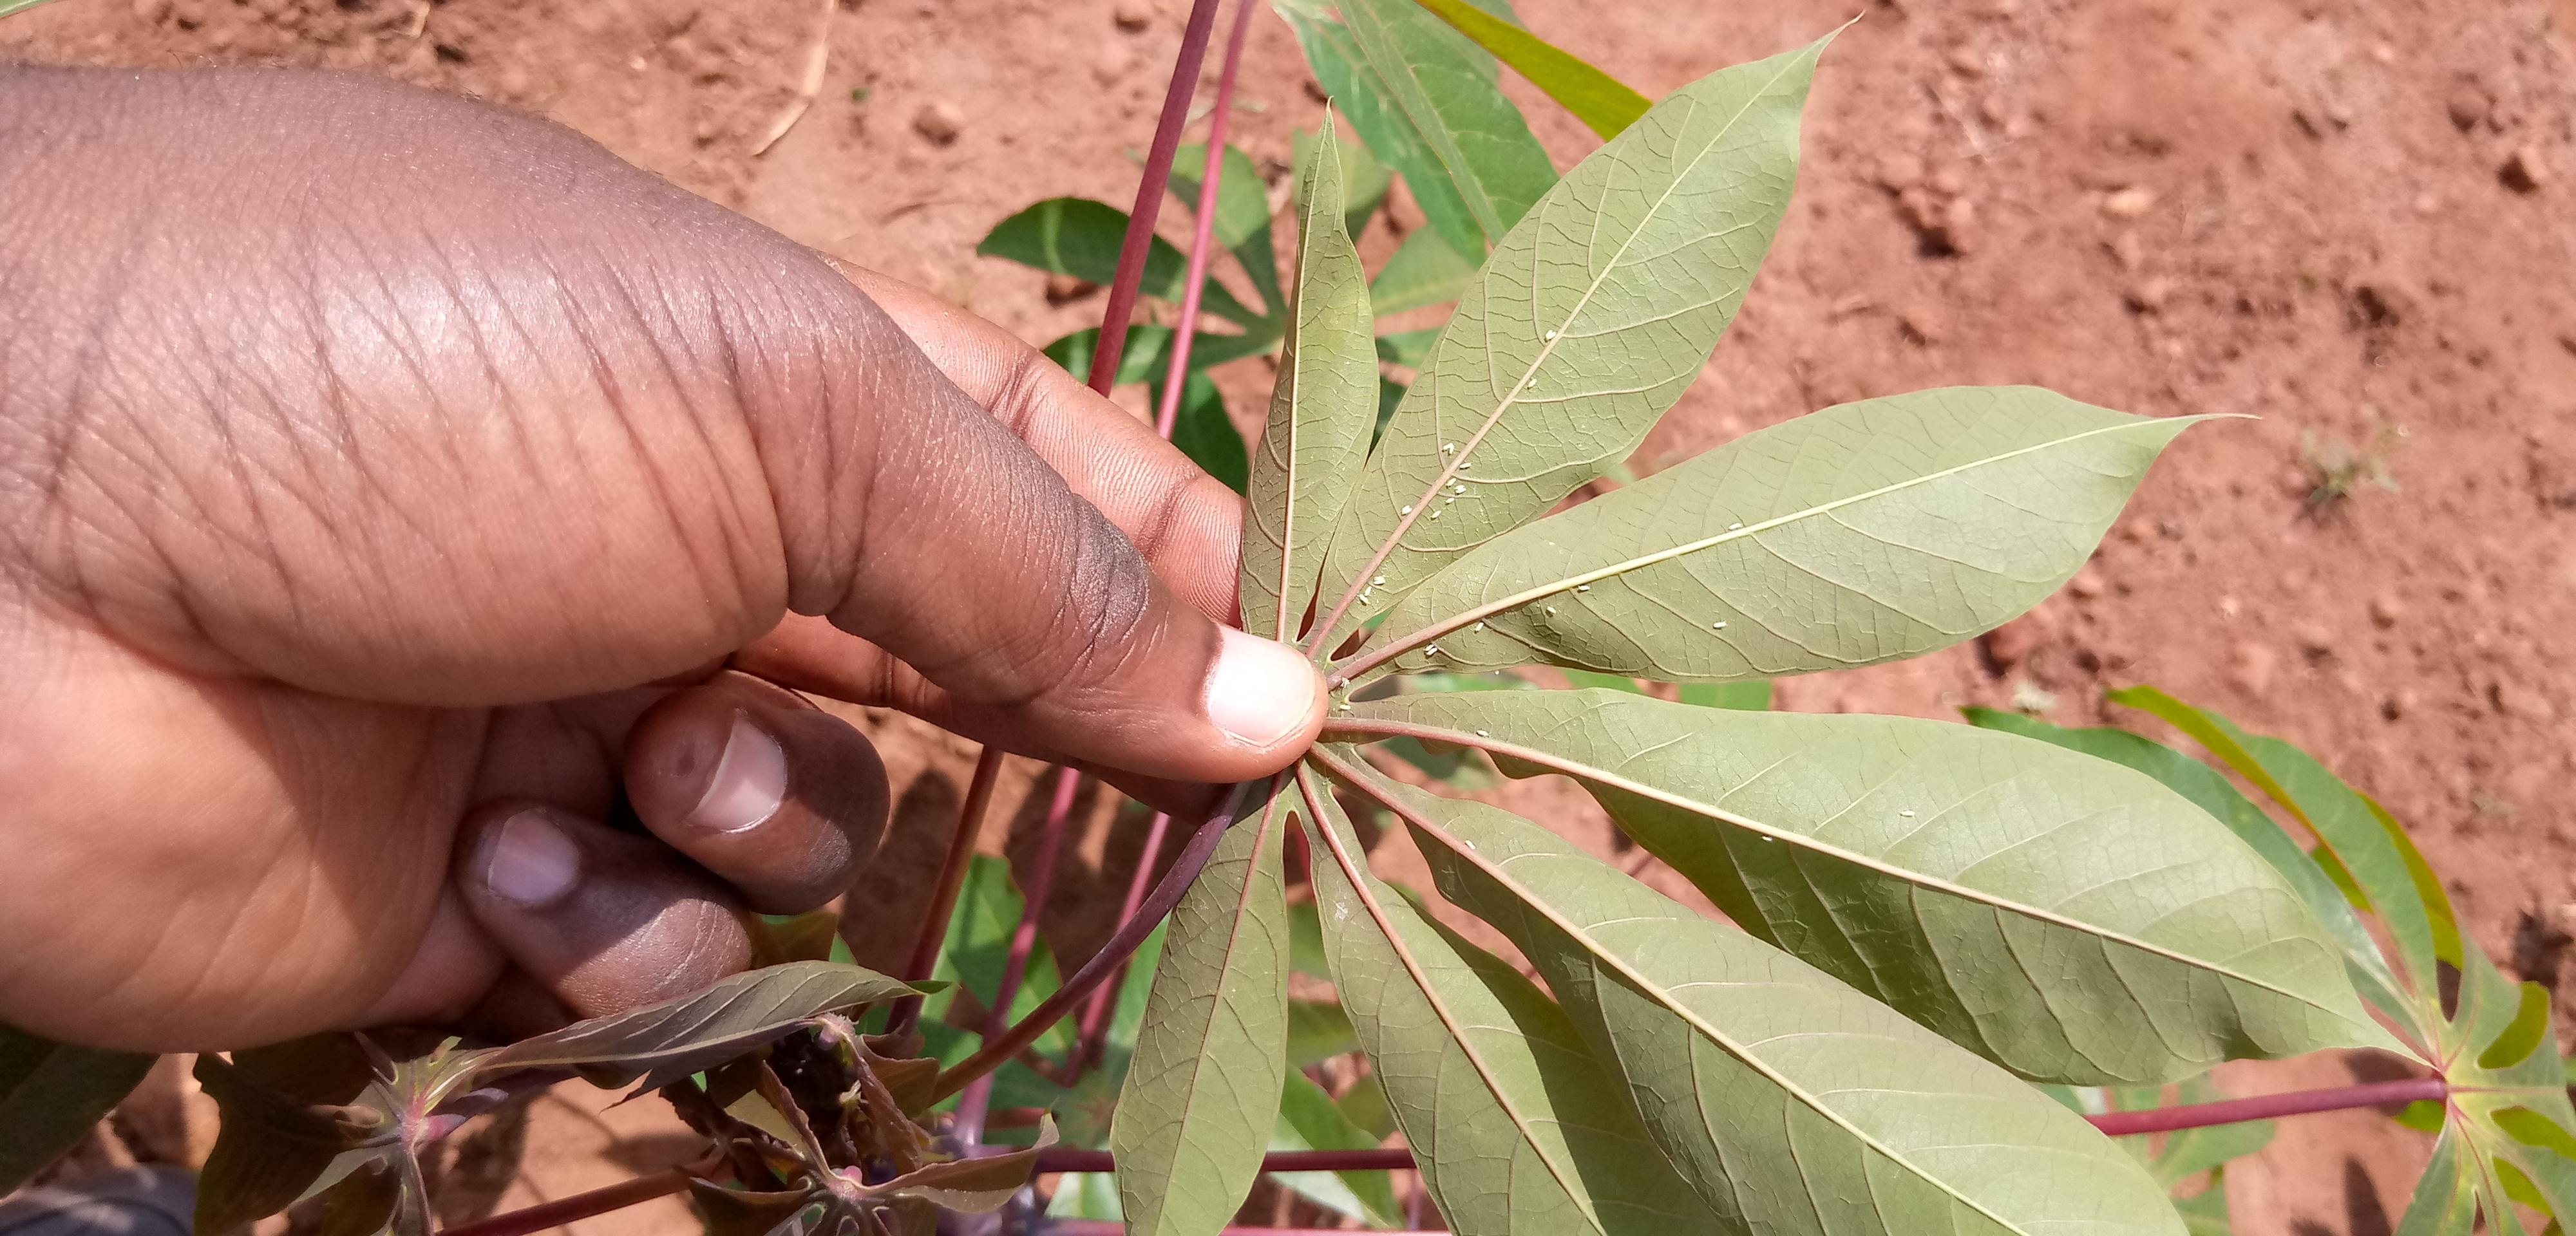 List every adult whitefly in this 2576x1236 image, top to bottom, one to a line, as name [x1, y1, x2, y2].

whitefly [1541, 326, 1558, 343]
whitefly [1524, 374, 1540, 395]
whitefly [1440, 438, 1458, 459]
whitefly [1442, 440, 1457, 455]
whitefly [1457, 460, 1477, 473]
whitefly [1443, 472, 1458, 487]
whitefly [1452, 482, 1471, 497]
whitefly [1455, 484, 1468, 498]
whitefly [1445, 494, 1456, 509]
whitefly [1396, 501, 1413, 520]
whitefly [1399, 501, 1412, 518]
whitefly [1426, 507, 1443, 522]
whitefly [1723, 514, 1744, 538]
whitefly [1370, 570, 1390, 588]
whitefly [1374, 574, 1387, 588]
whitefly [1364, 580, 1378, 598]
whitefly [1569, 582, 1593, 596]
whitefly [1354, 592, 1370, 606]
whitefly [1540, 599, 1572, 622]
whitefly [1709, 615, 1728, 638]
whitefly [1464, 617, 1490, 635]
whitefly [1420, 640, 1439, 659]
whitefly [1422, 641, 1439, 660]
whitefly [1339, 674, 1350, 690]
whitefly [1332, 697, 1359, 719]
whitefly [1468, 721, 1490, 746]
whitefly [1896, 803, 1917, 827]
whitefly [1456, 829, 1482, 854]
whitefly [1754, 831, 1774, 848]